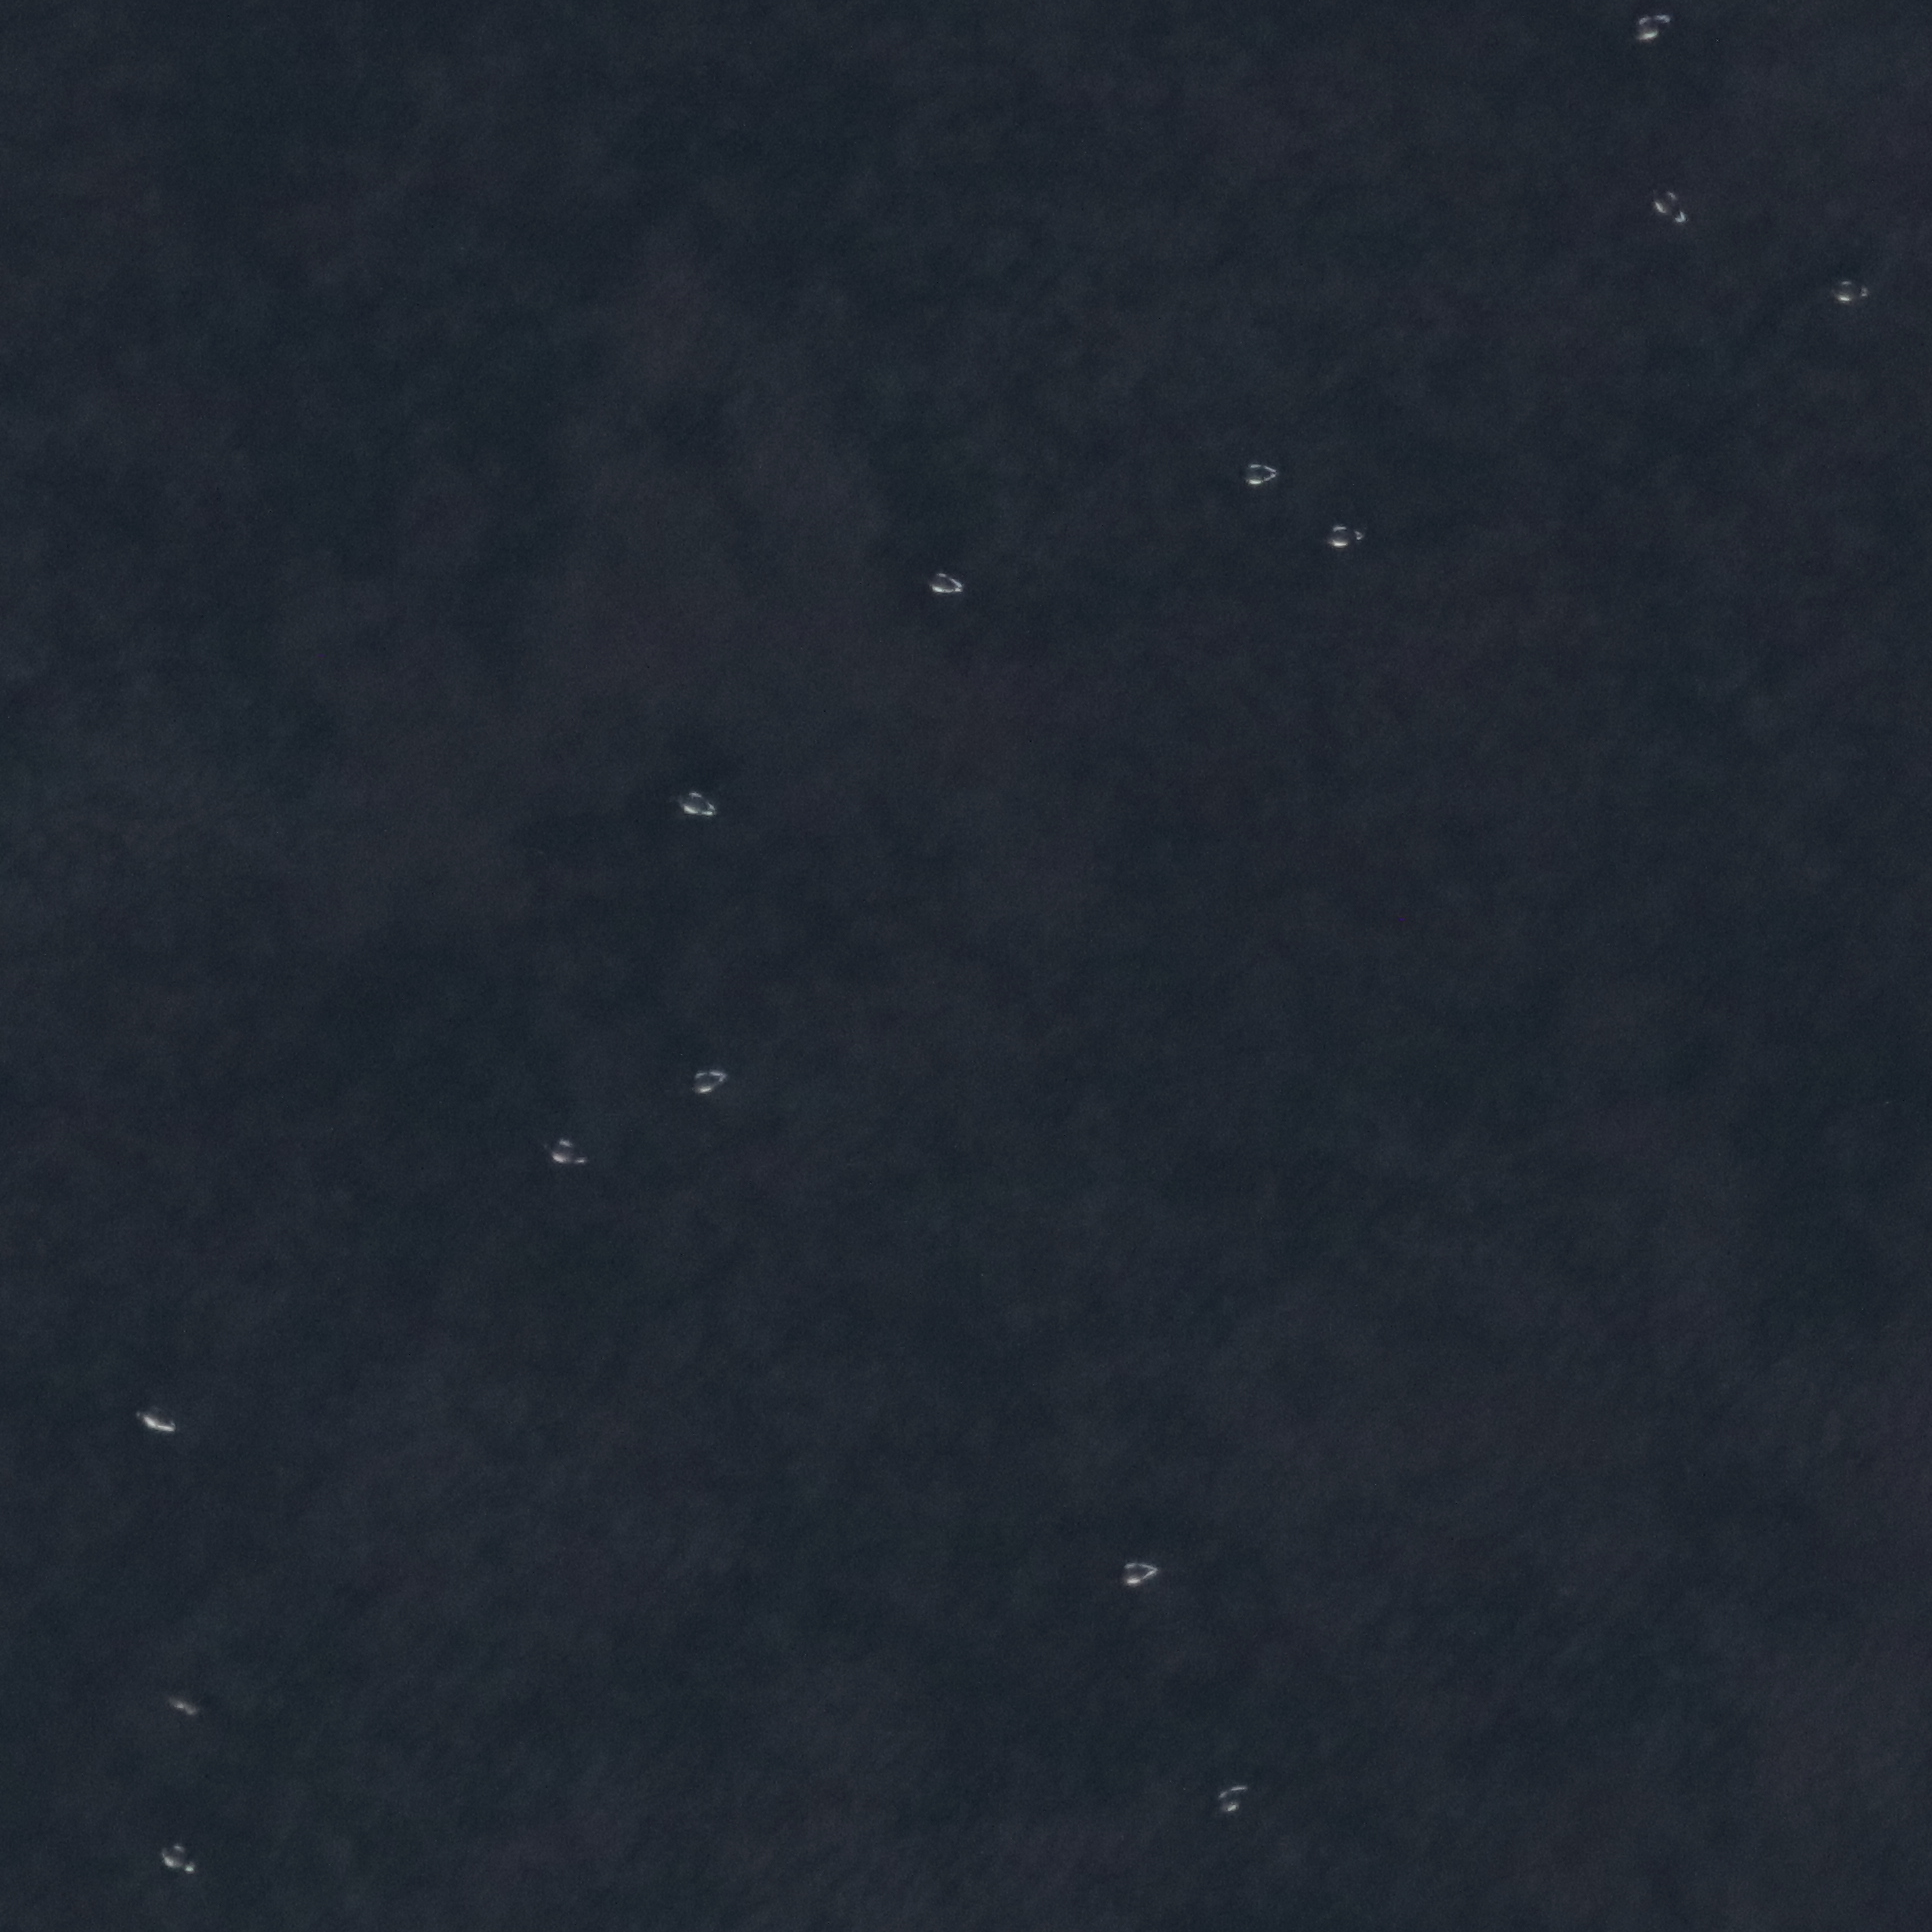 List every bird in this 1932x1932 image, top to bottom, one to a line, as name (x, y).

brant (1650, 28)
brant (1669, 205)
brant (1846, 290)
brant (1256, 472)
brant (1341, 537)
brant (941, 583)
brant (697, 804)
brant (706, 1081)
brant (566, 1151)
brant (161, 1416)
brant (1136, 1573)
brant (184, 1701)
brant (1233, 1796)
brant (176, 1857)